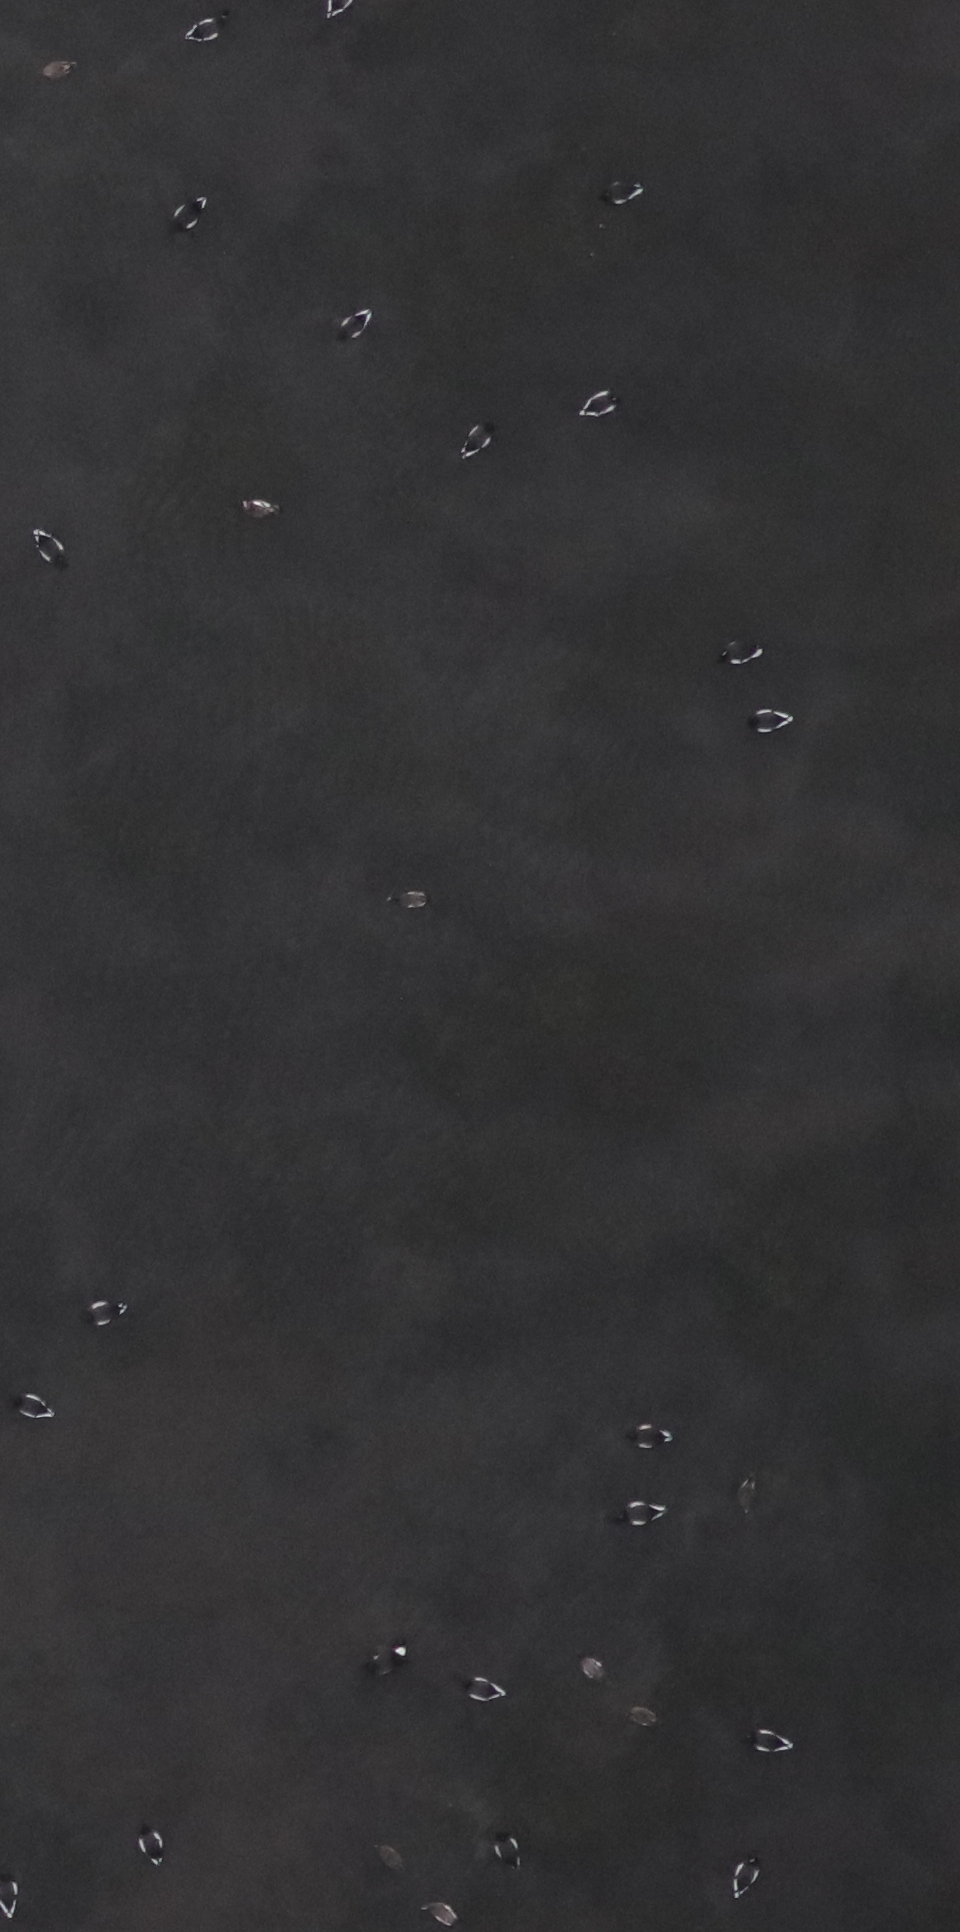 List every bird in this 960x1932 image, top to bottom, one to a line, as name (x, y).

brant (207, 31)
other bird (63, 69)
brant (623, 195)
brant (188, 216)
brant (355, 326)
brant (599, 405)
brant (478, 438)
other bird (257, 504)
brant (50, 549)
brant (741, 653)
brant (767, 721)
other bird (419, 901)
brant (104, 1312)
brant (33, 1405)
brant (649, 1435)
other bird (745, 1496)
brant (641, 1513)
brant (387, 1656)
other bird (593, 1667)
brant (481, 1689)
other bird (641, 1709)
brant (769, 1738)
brant (151, 1843)
brant (506, 1848)
other bird (387, 1857)
brant (745, 1876)
brant (5, 1896)
brant (442, 1911)